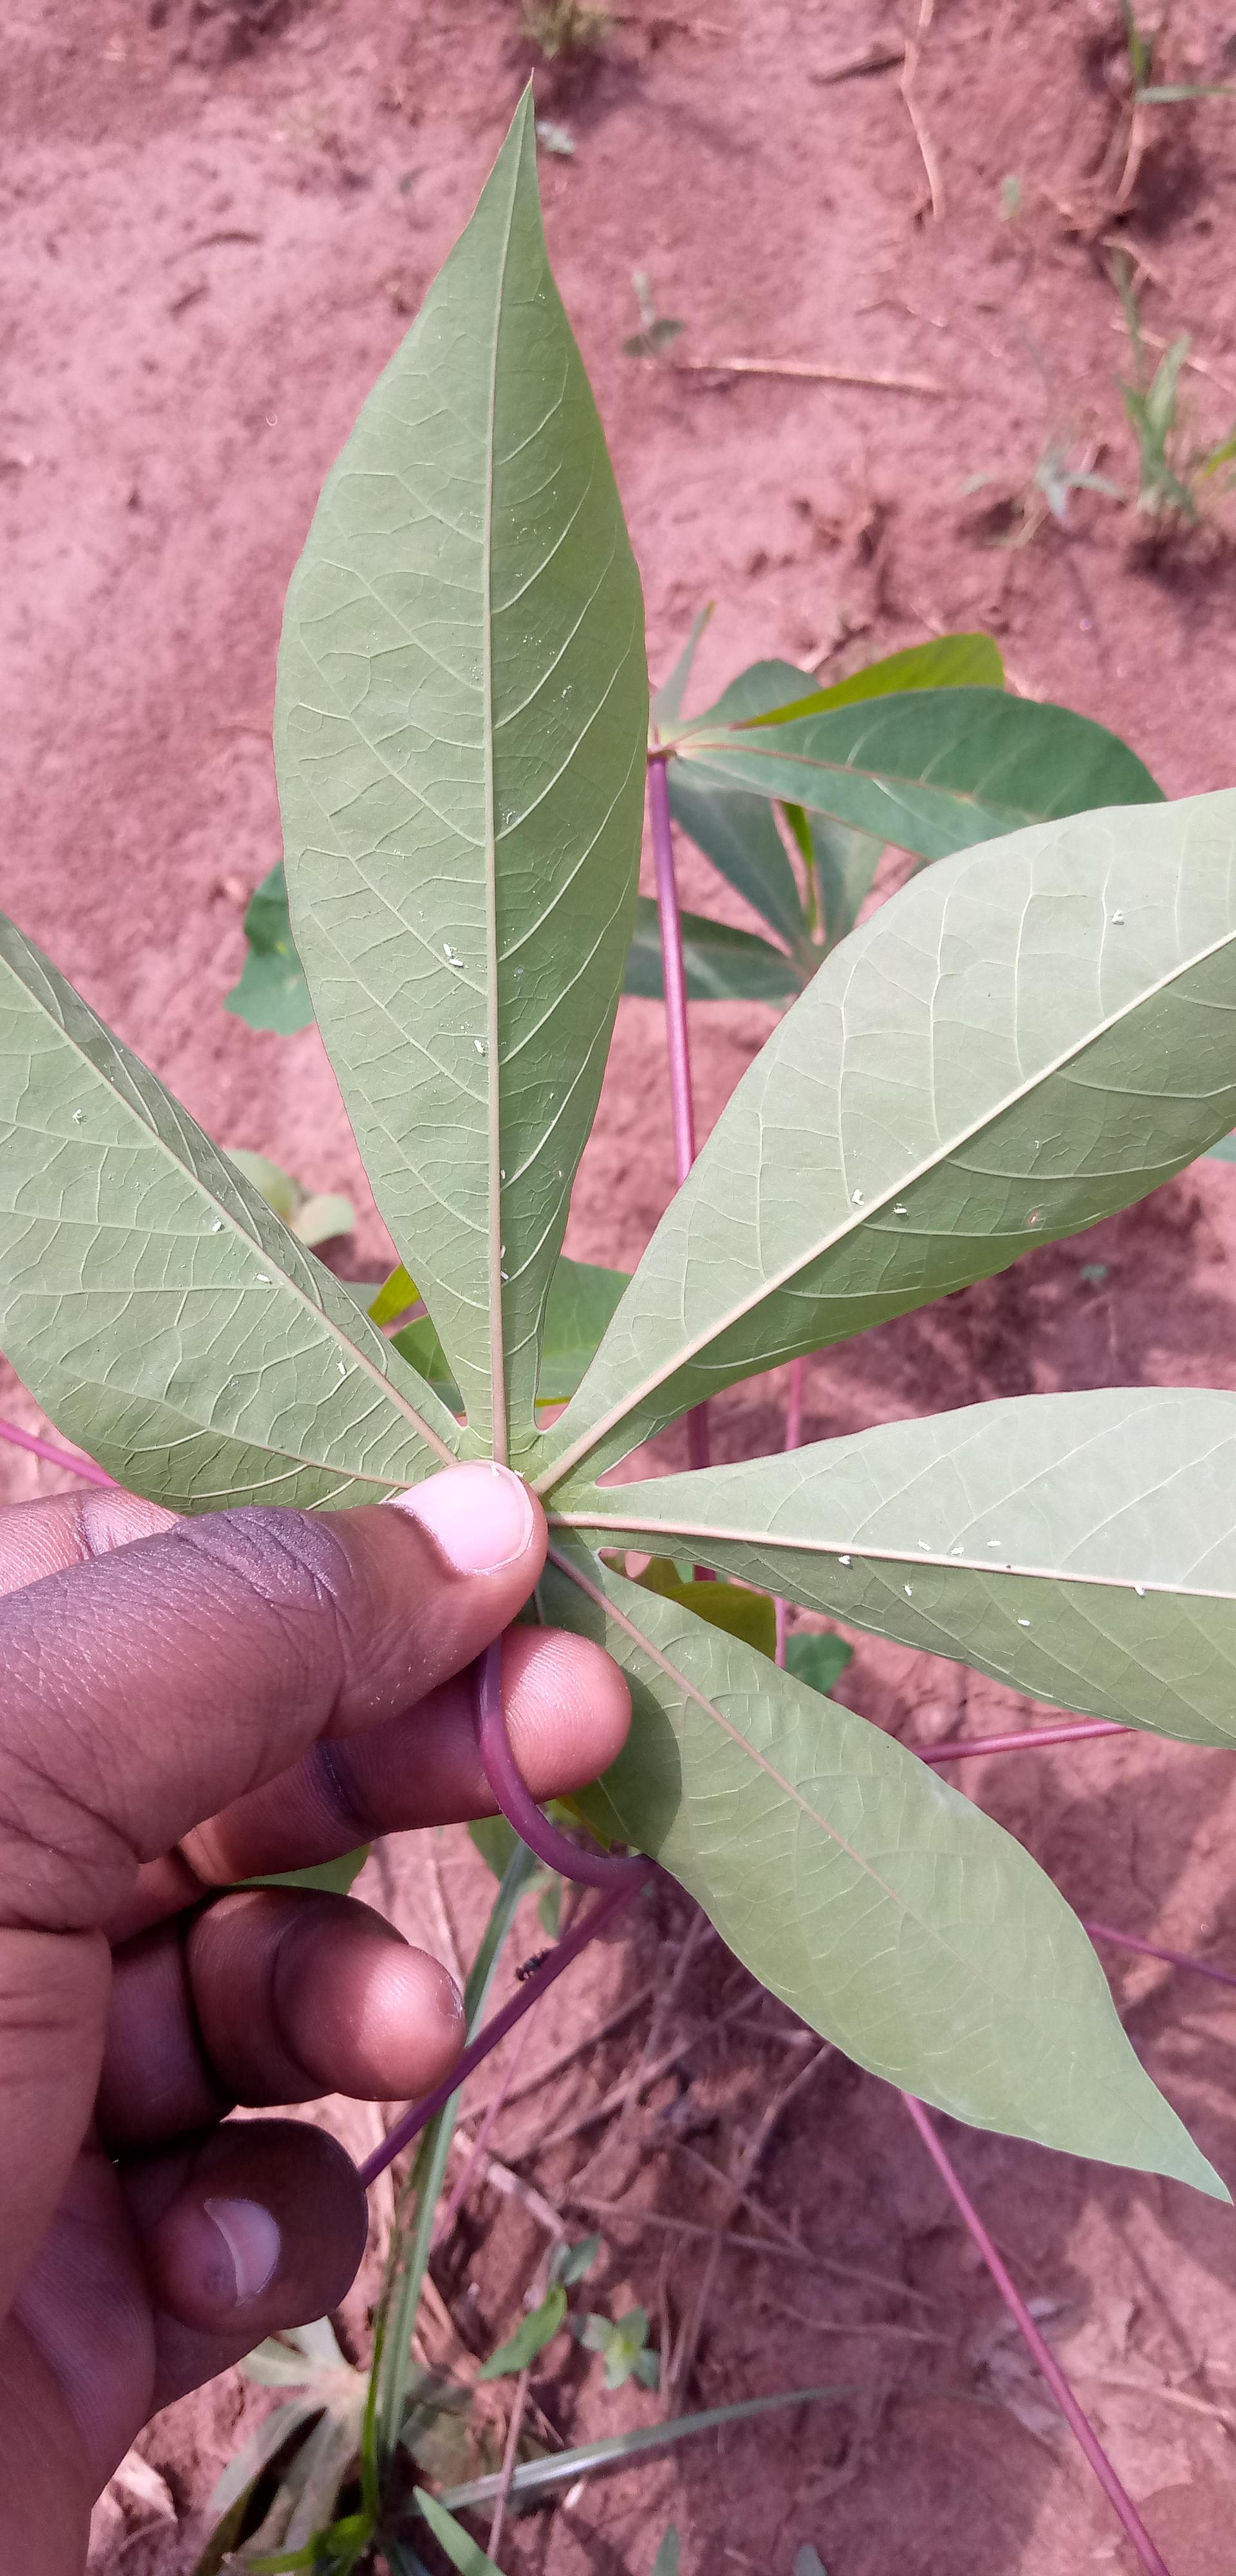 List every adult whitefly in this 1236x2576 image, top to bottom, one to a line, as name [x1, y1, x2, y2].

whitefly [1099, 905, 1132, 938]
whitefly [436, 936, 473, 975]
whitefly [439, 954, 480, 985]
whitefly [458, 1028, 498, 1057]
whitefly [542, 1083, 573, 1112]
whitefly [53, 1100, 102, 1137]
whitefly [490, 1149, 520, 1184]
whitefly [547, 1156, 568, 1187]
whitefly [838, 1179, 871, 1213]
whitefly [892, 1194, 911, 1224]
whitefly [198, 1211, 236, 1241]
whitefly [498, 1236, 521, 1262]
whitefly [245, 1264, 281, 1302]
whitefly [493, 1267, 520, 1290]
whitefly [323, 1354, 351, 1387]
whitefly [902, 1530, 939, 1561]
whitefly [982, 1535, 1008, 1561]
whitefly [949, 1540, 966, 1566]
whitefly [824, 1542, 862, 1577]
whitefly [1125, 1566, 1149, 1610]
whitefly [892, 1572, 926, 1603]
whitefly [1010, 1615, 1040, 1642]